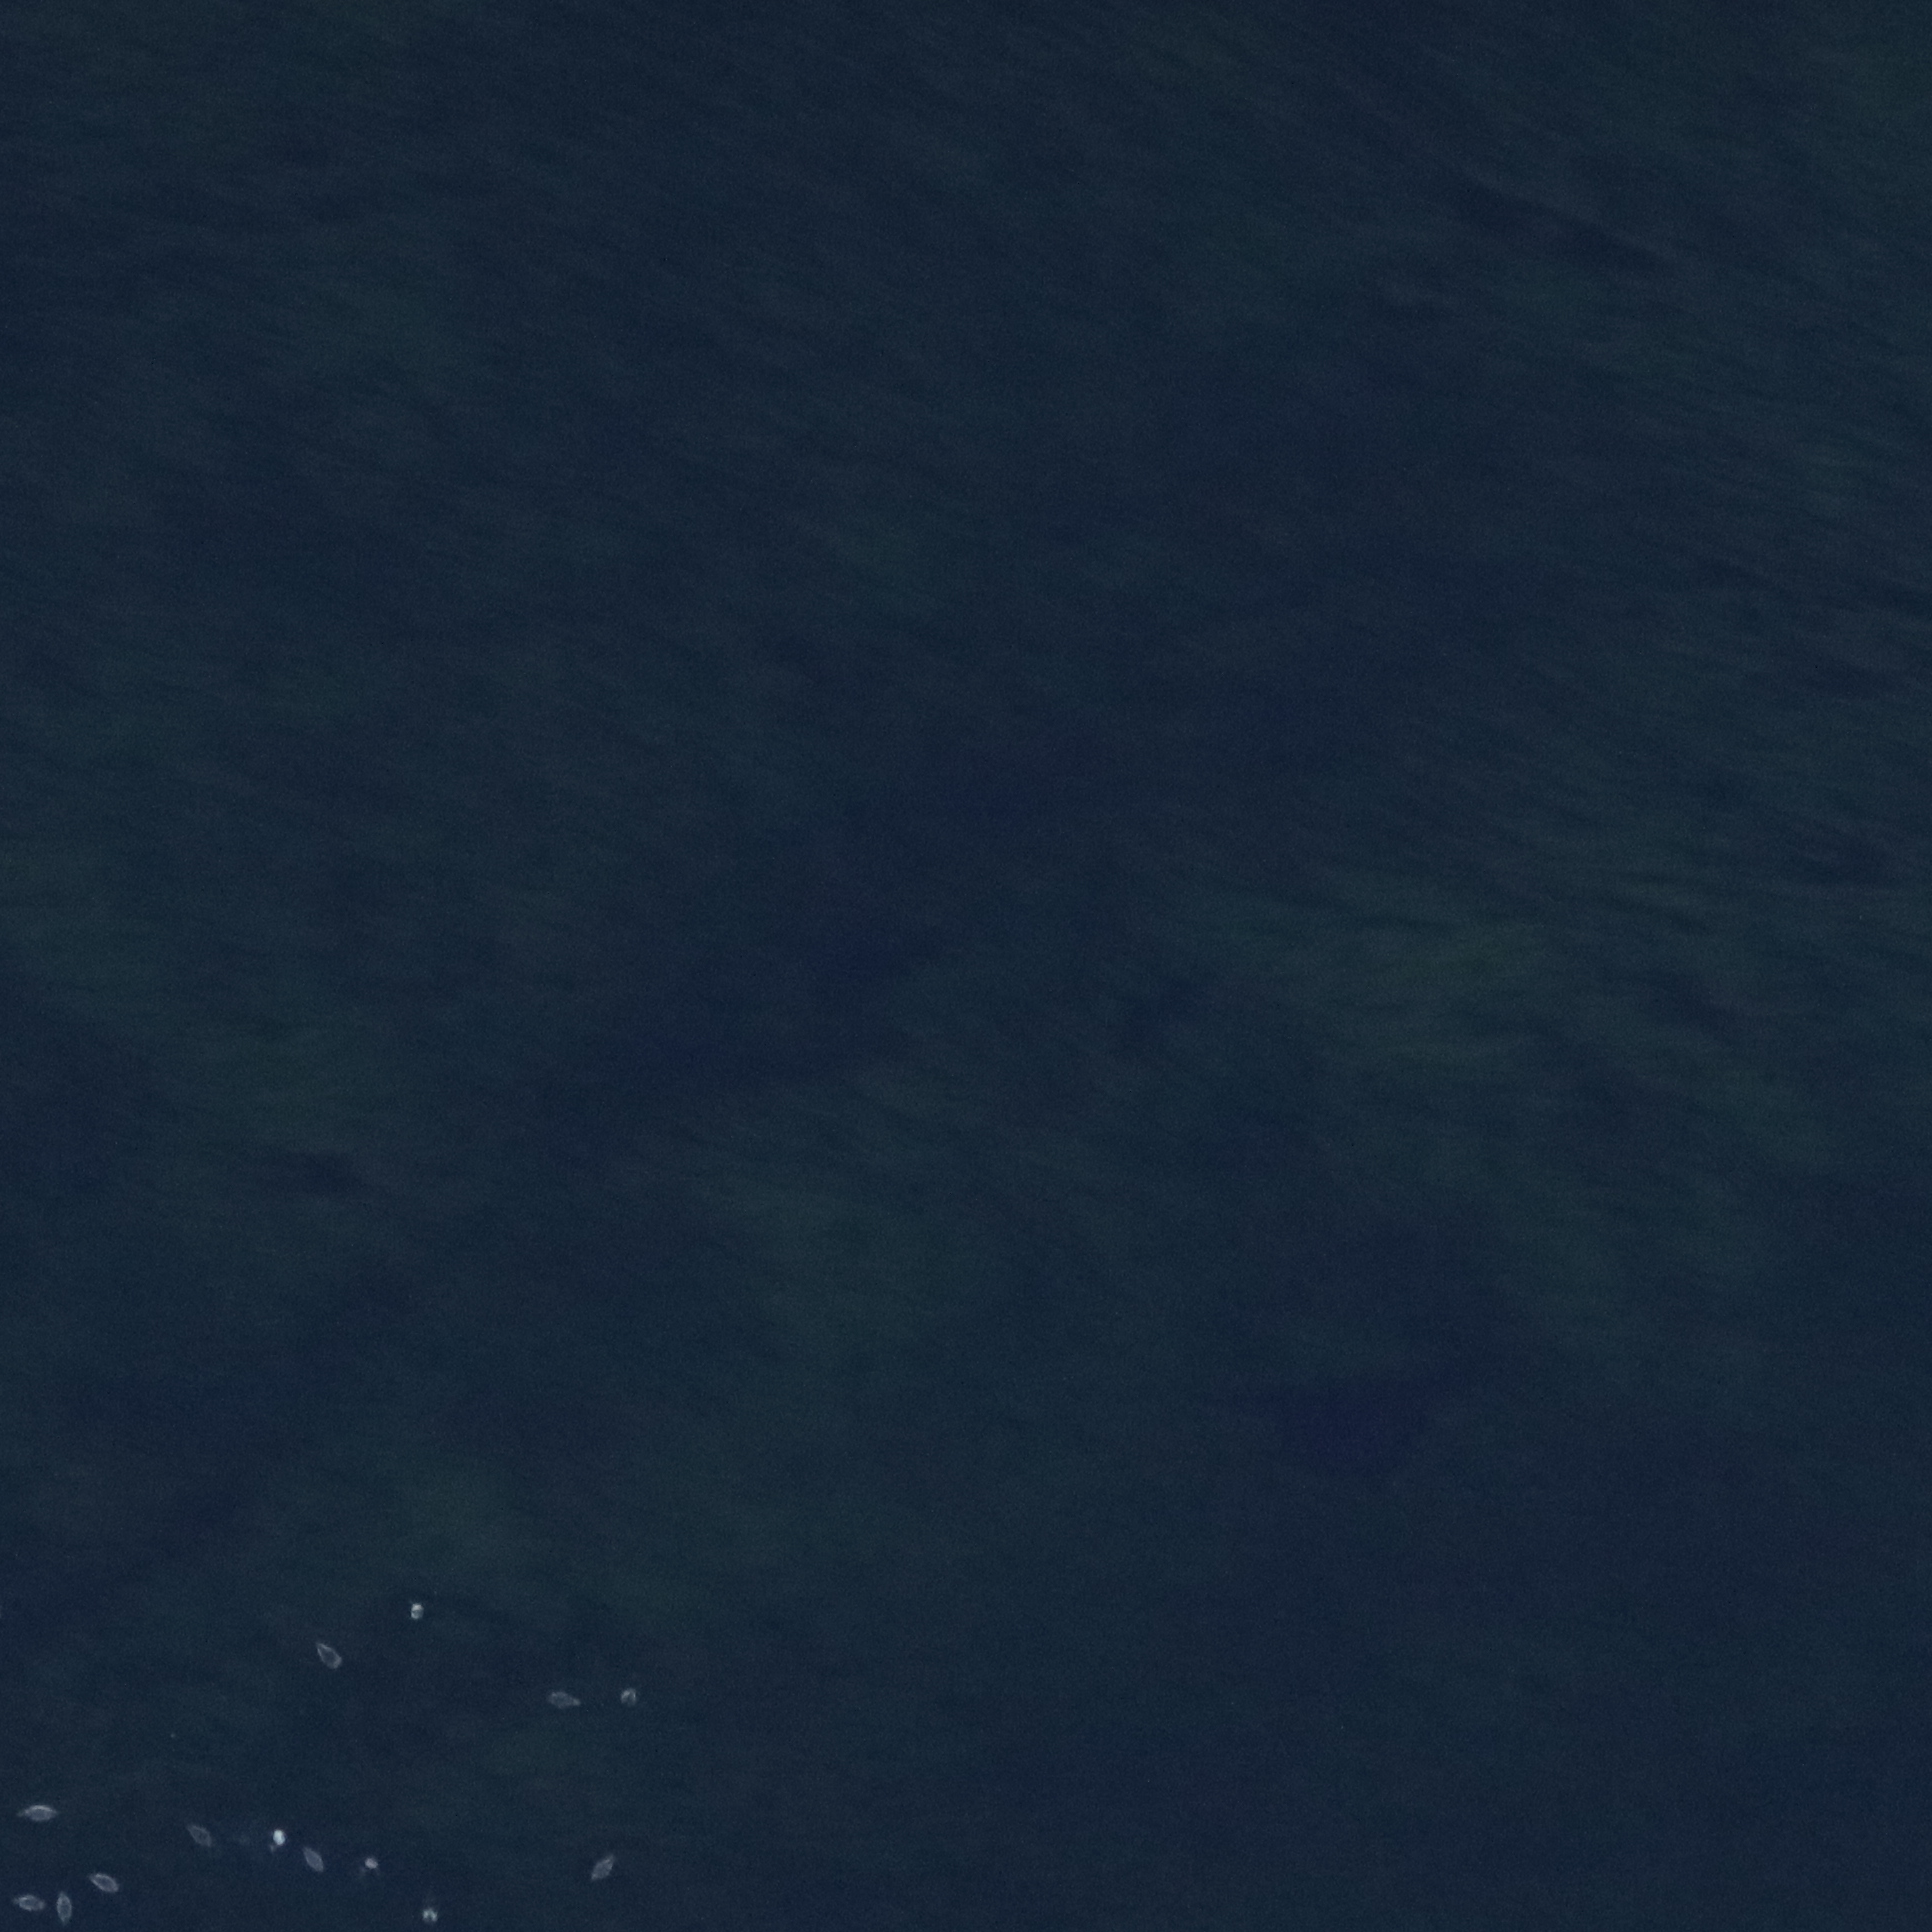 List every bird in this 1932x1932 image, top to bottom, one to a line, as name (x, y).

other bird (415, 1610)
other bird (330, 1657)
other bird (633, 1699)
other bird (565, 1700)
other bird (37, 1814)
other bird (200, 1836)
other bird (275, 1838)
other bird (308, 1859)
other bird (363, 1865)
other bird (601, 1869)
other bird (105, 1884)
other bird (30, 1899)
other bird (65, 1908)
other bird (427, 1913)